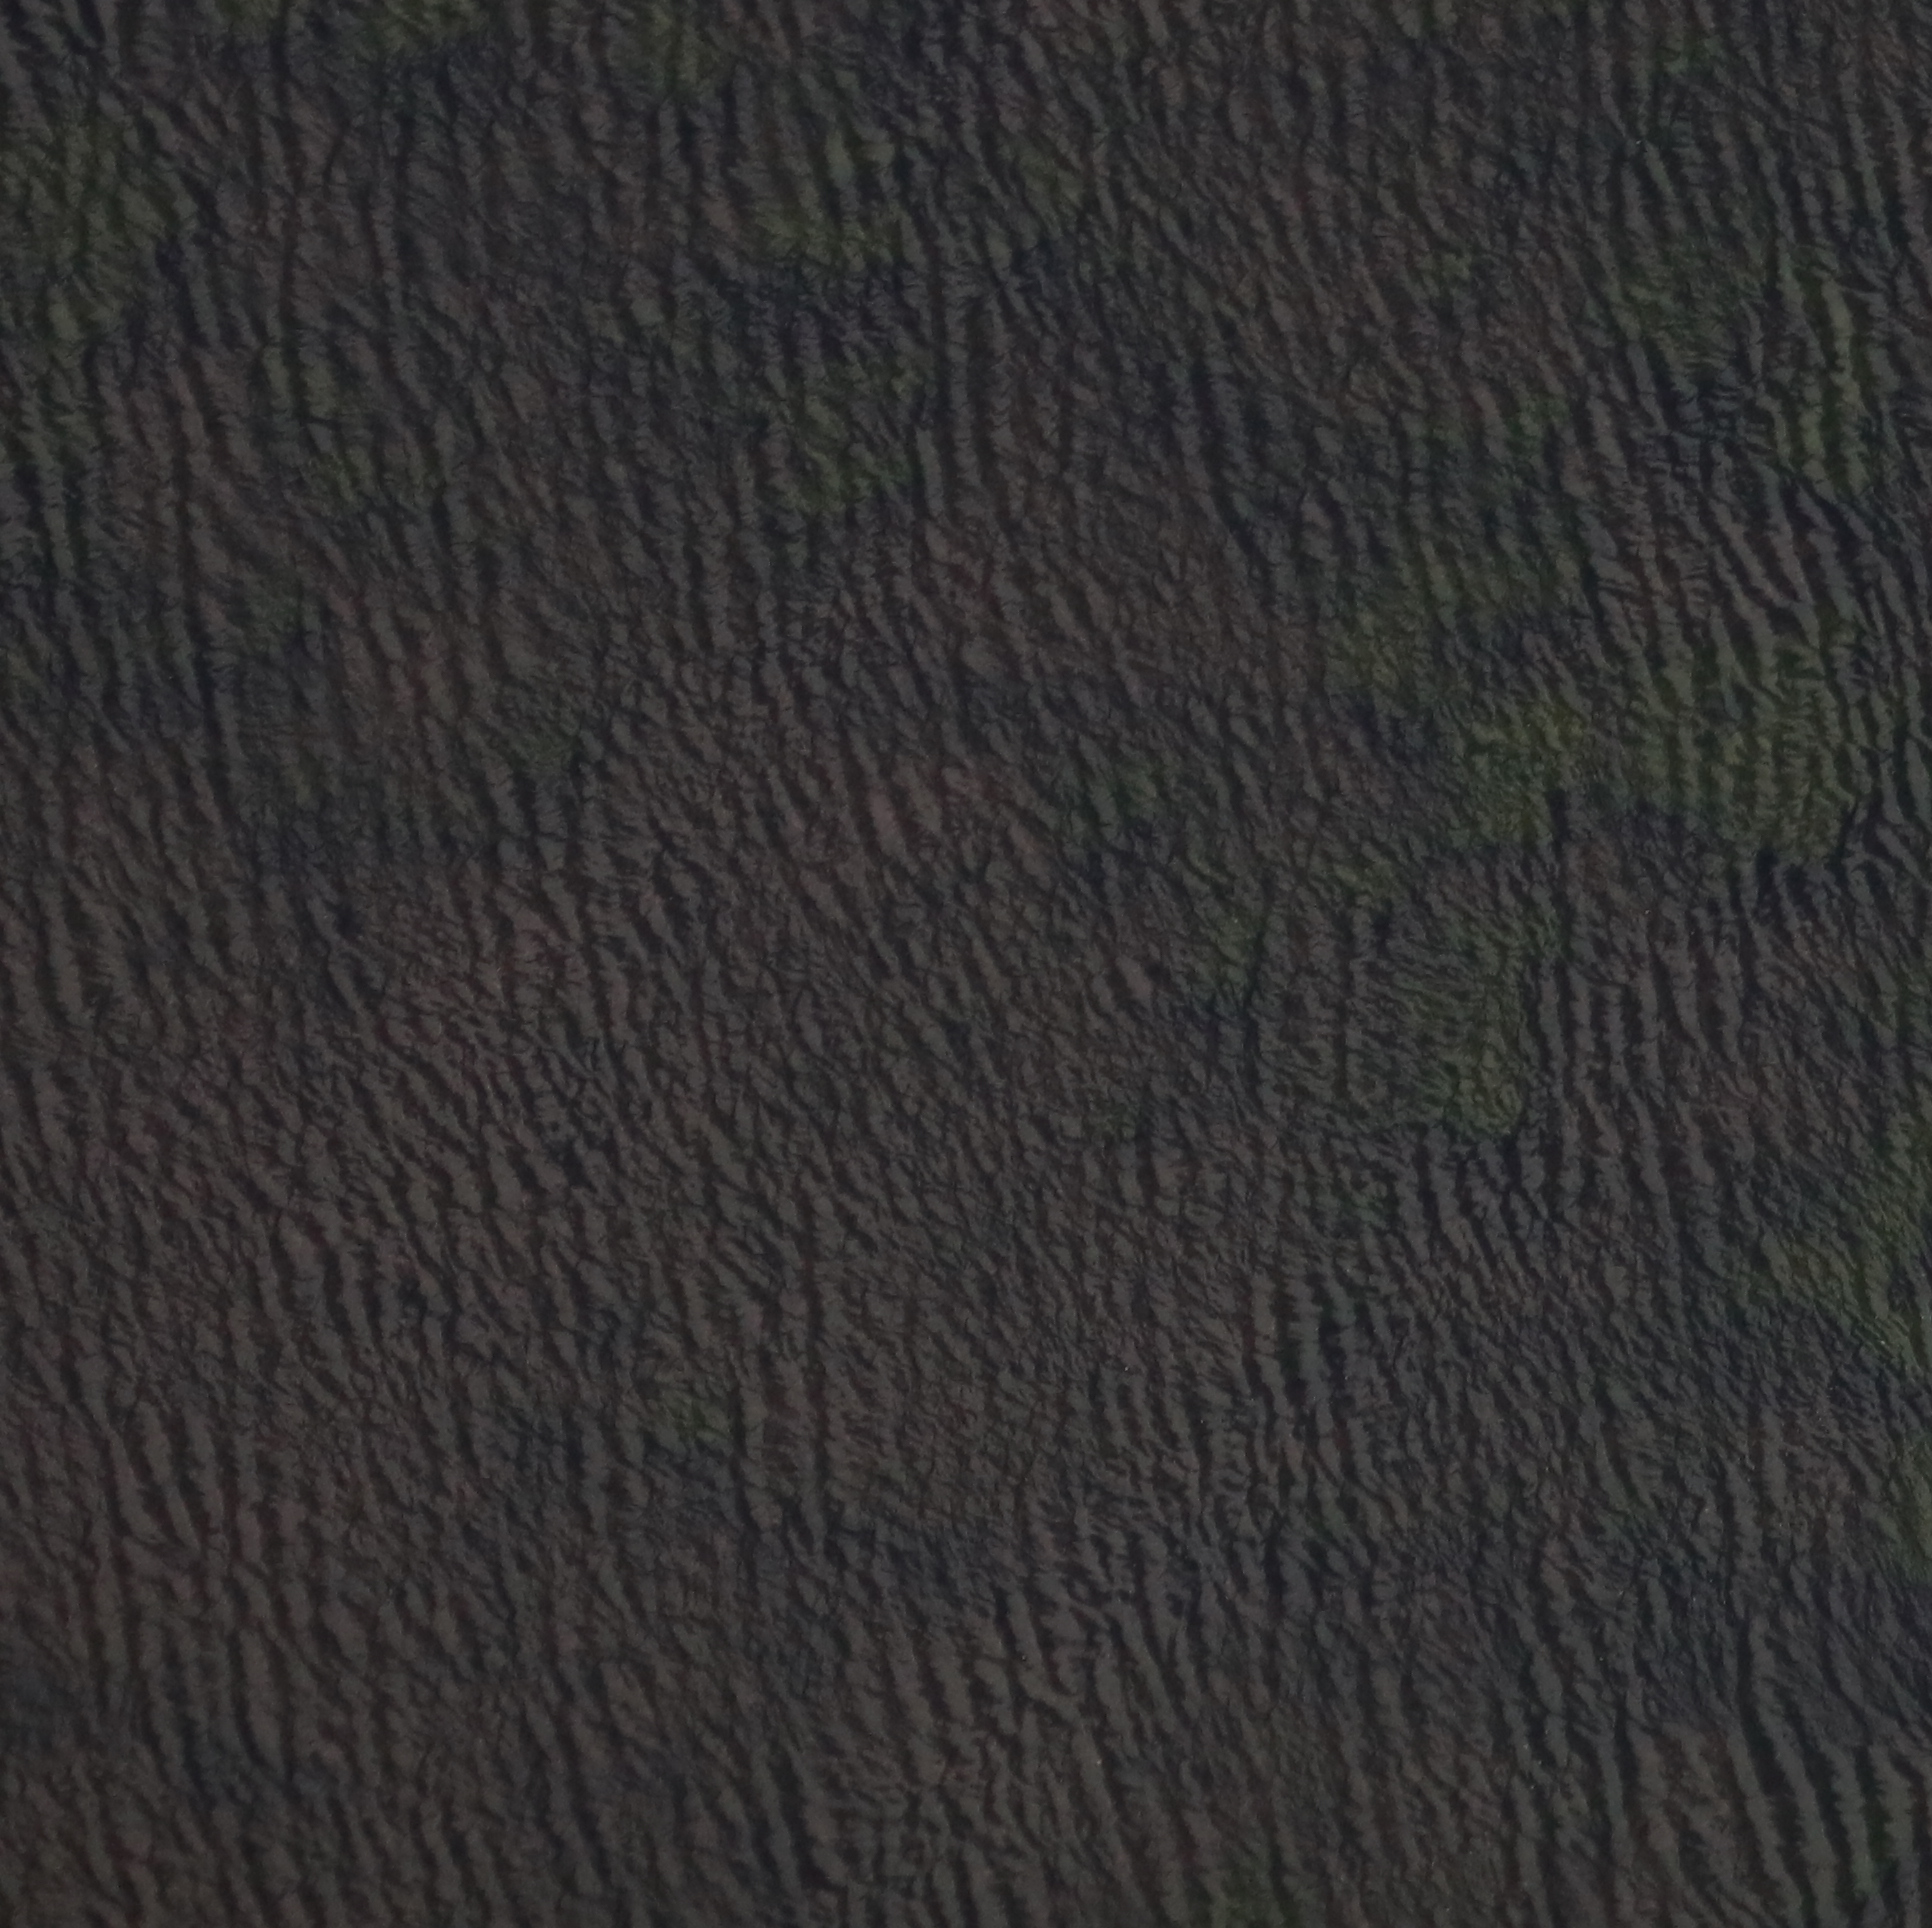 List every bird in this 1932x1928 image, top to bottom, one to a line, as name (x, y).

None